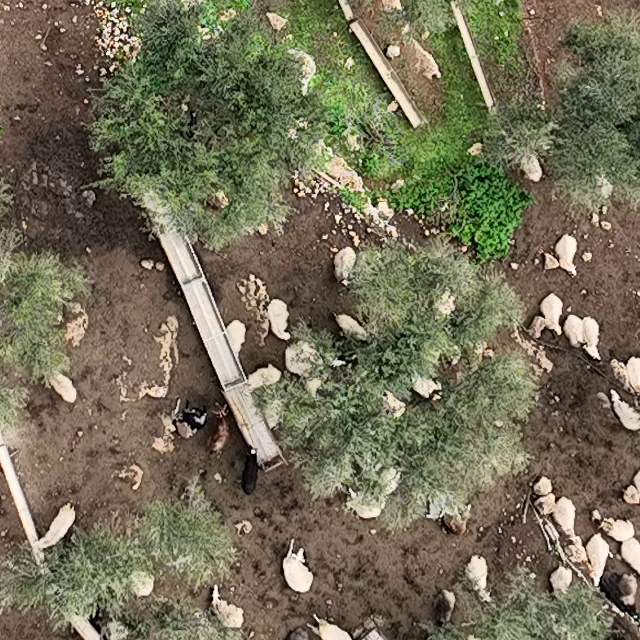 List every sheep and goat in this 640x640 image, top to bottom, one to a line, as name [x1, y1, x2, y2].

sheep [516, 152, 542, 182]
sheep [553, 233, 578, 277]
sheep [334, 247, 355, 287]
sheep [432, 283, 458, 322]
sheep [538, 293, 563, 335]
sheep [266, 300, 291, 340]
sheep [335, 313, 366, 340]
sheep [563, 315, 587, 348]
sheep [580, 316, 600, 361]
sheep [225, 319, 244, 357]
sheep [297, 341, 347, 366]
sheep [286, 343, 330, 379]
sheep [626, 357, 639, 399]
sheep [608, 359, 635, 394]
sheep [242, 363, 280, 395]
sheep [44, 368, 77, 405]
sheep [406, 368, 443, 403]
sheep [304, 379, 324, 398]
sheep [607, 389, 639, 432]
sheep [384, 390, 408, 418]
goat [185, 399, 208, 430]
sheep [267, 400, 284, 430]
goat [205, 402, 228, 451]
sheep [241, 445, 259, 495]
sheep [374, 465, 400, 496]
sheep [634, 467, 639, 510]
sheep [348, 488, 383, 519]
sheep [425, 491, 441, 520]
sheep [555, 497, 576, 538]
sheep [33, 502, 76, 546]
sheep [438, 504, 464, 534]
sheep [592, 510, 634, 542]
sheep [583, 531, 609, 588]
sheep [283, 539, 313, 593]
sheep [621, 539, 639, 581]
sheep [467, 553, 493, 602]
sheep [548, 566, 573, 592]
sheep [600, 570, 636, 616]
sheep [622, 571, 636, 605]
sheep [211, 585, 243, 628]
sheep [435, 587, 454, 625]
sheep [309, 611, 352, 638]
sheep [281, 622, 310, 638]